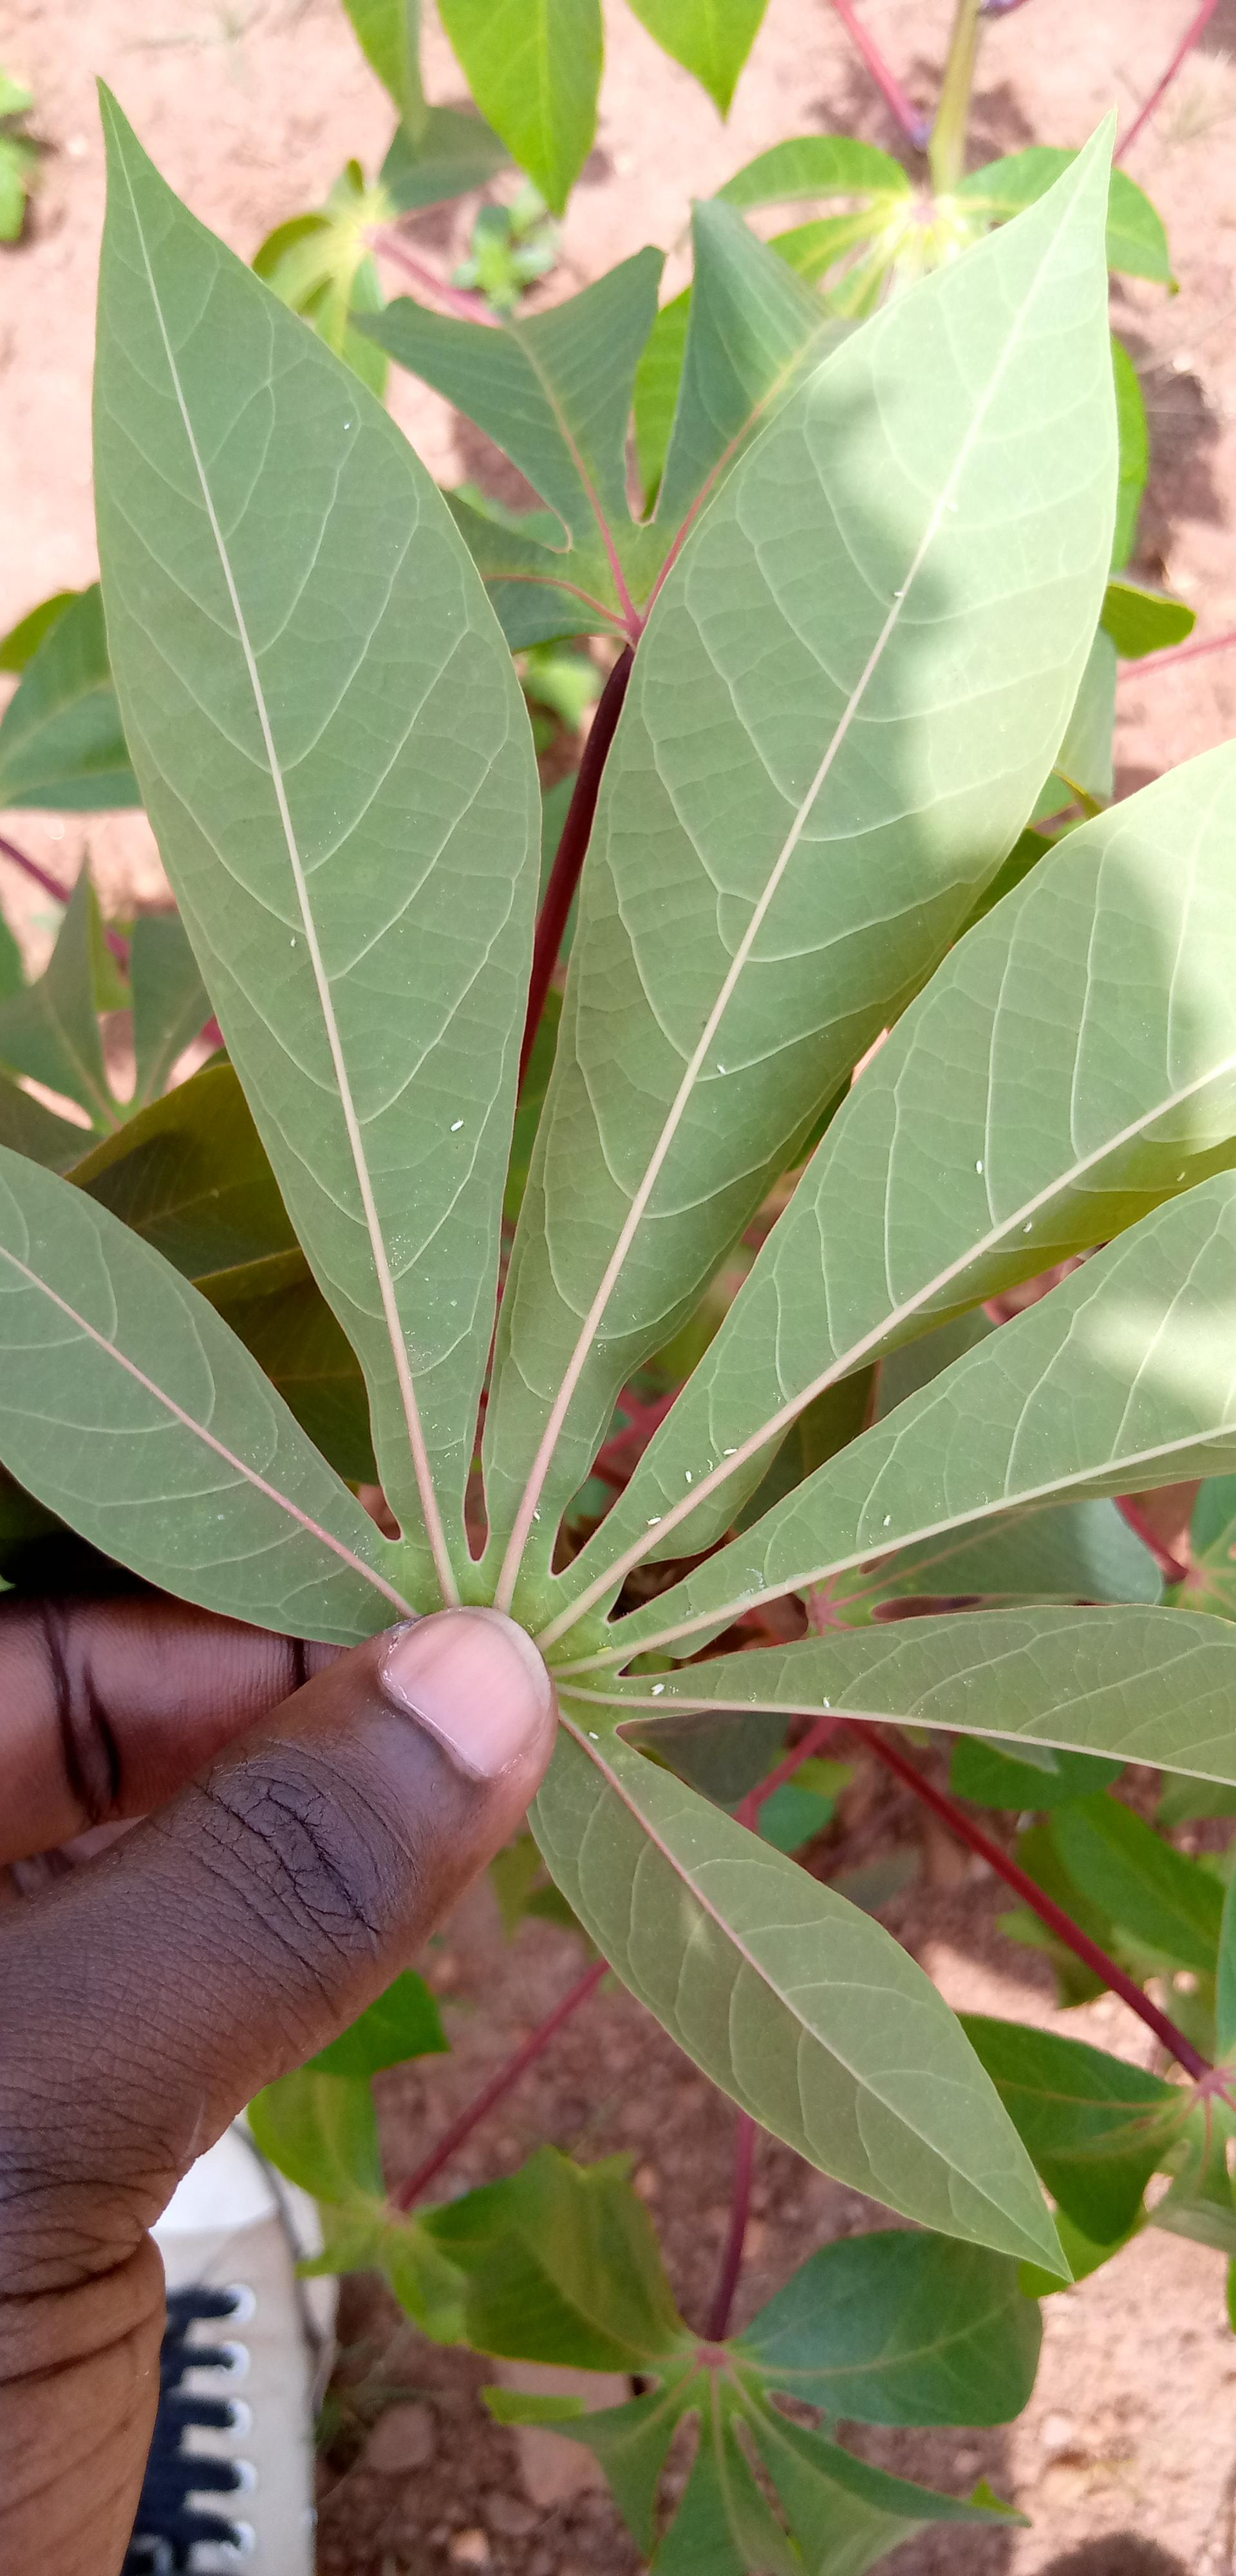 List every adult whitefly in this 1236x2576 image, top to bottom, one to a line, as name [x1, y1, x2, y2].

whitefly [342, 421, 353, 434]
whitefly [890, 590, 907, 599]
whitefly [286, 935, 301, 952]
whitefly [714, 1061, 729, 1076]
whitefly [448, 1114, 464, 1135]
whitefly [973, 1157, 984, 1176]
whitefly [1174, 1169, 1189, 1184]
whitefly [1021, 1219, 1035, 1235]
whitefly [720, 1446, 741, 1456]
whitefly [682, 1467, 695, 1486]
whitefly [530, 1509, 542, 1524]
whitefly [879, 1511, 896, 1529]
whitefly [644, 1512, 664, 1527]
whitefly [647, 1682, 665, 1699]
whitefly [818, 1693, 835, 1709]
whitefly [586, 1728, 599, 1743]